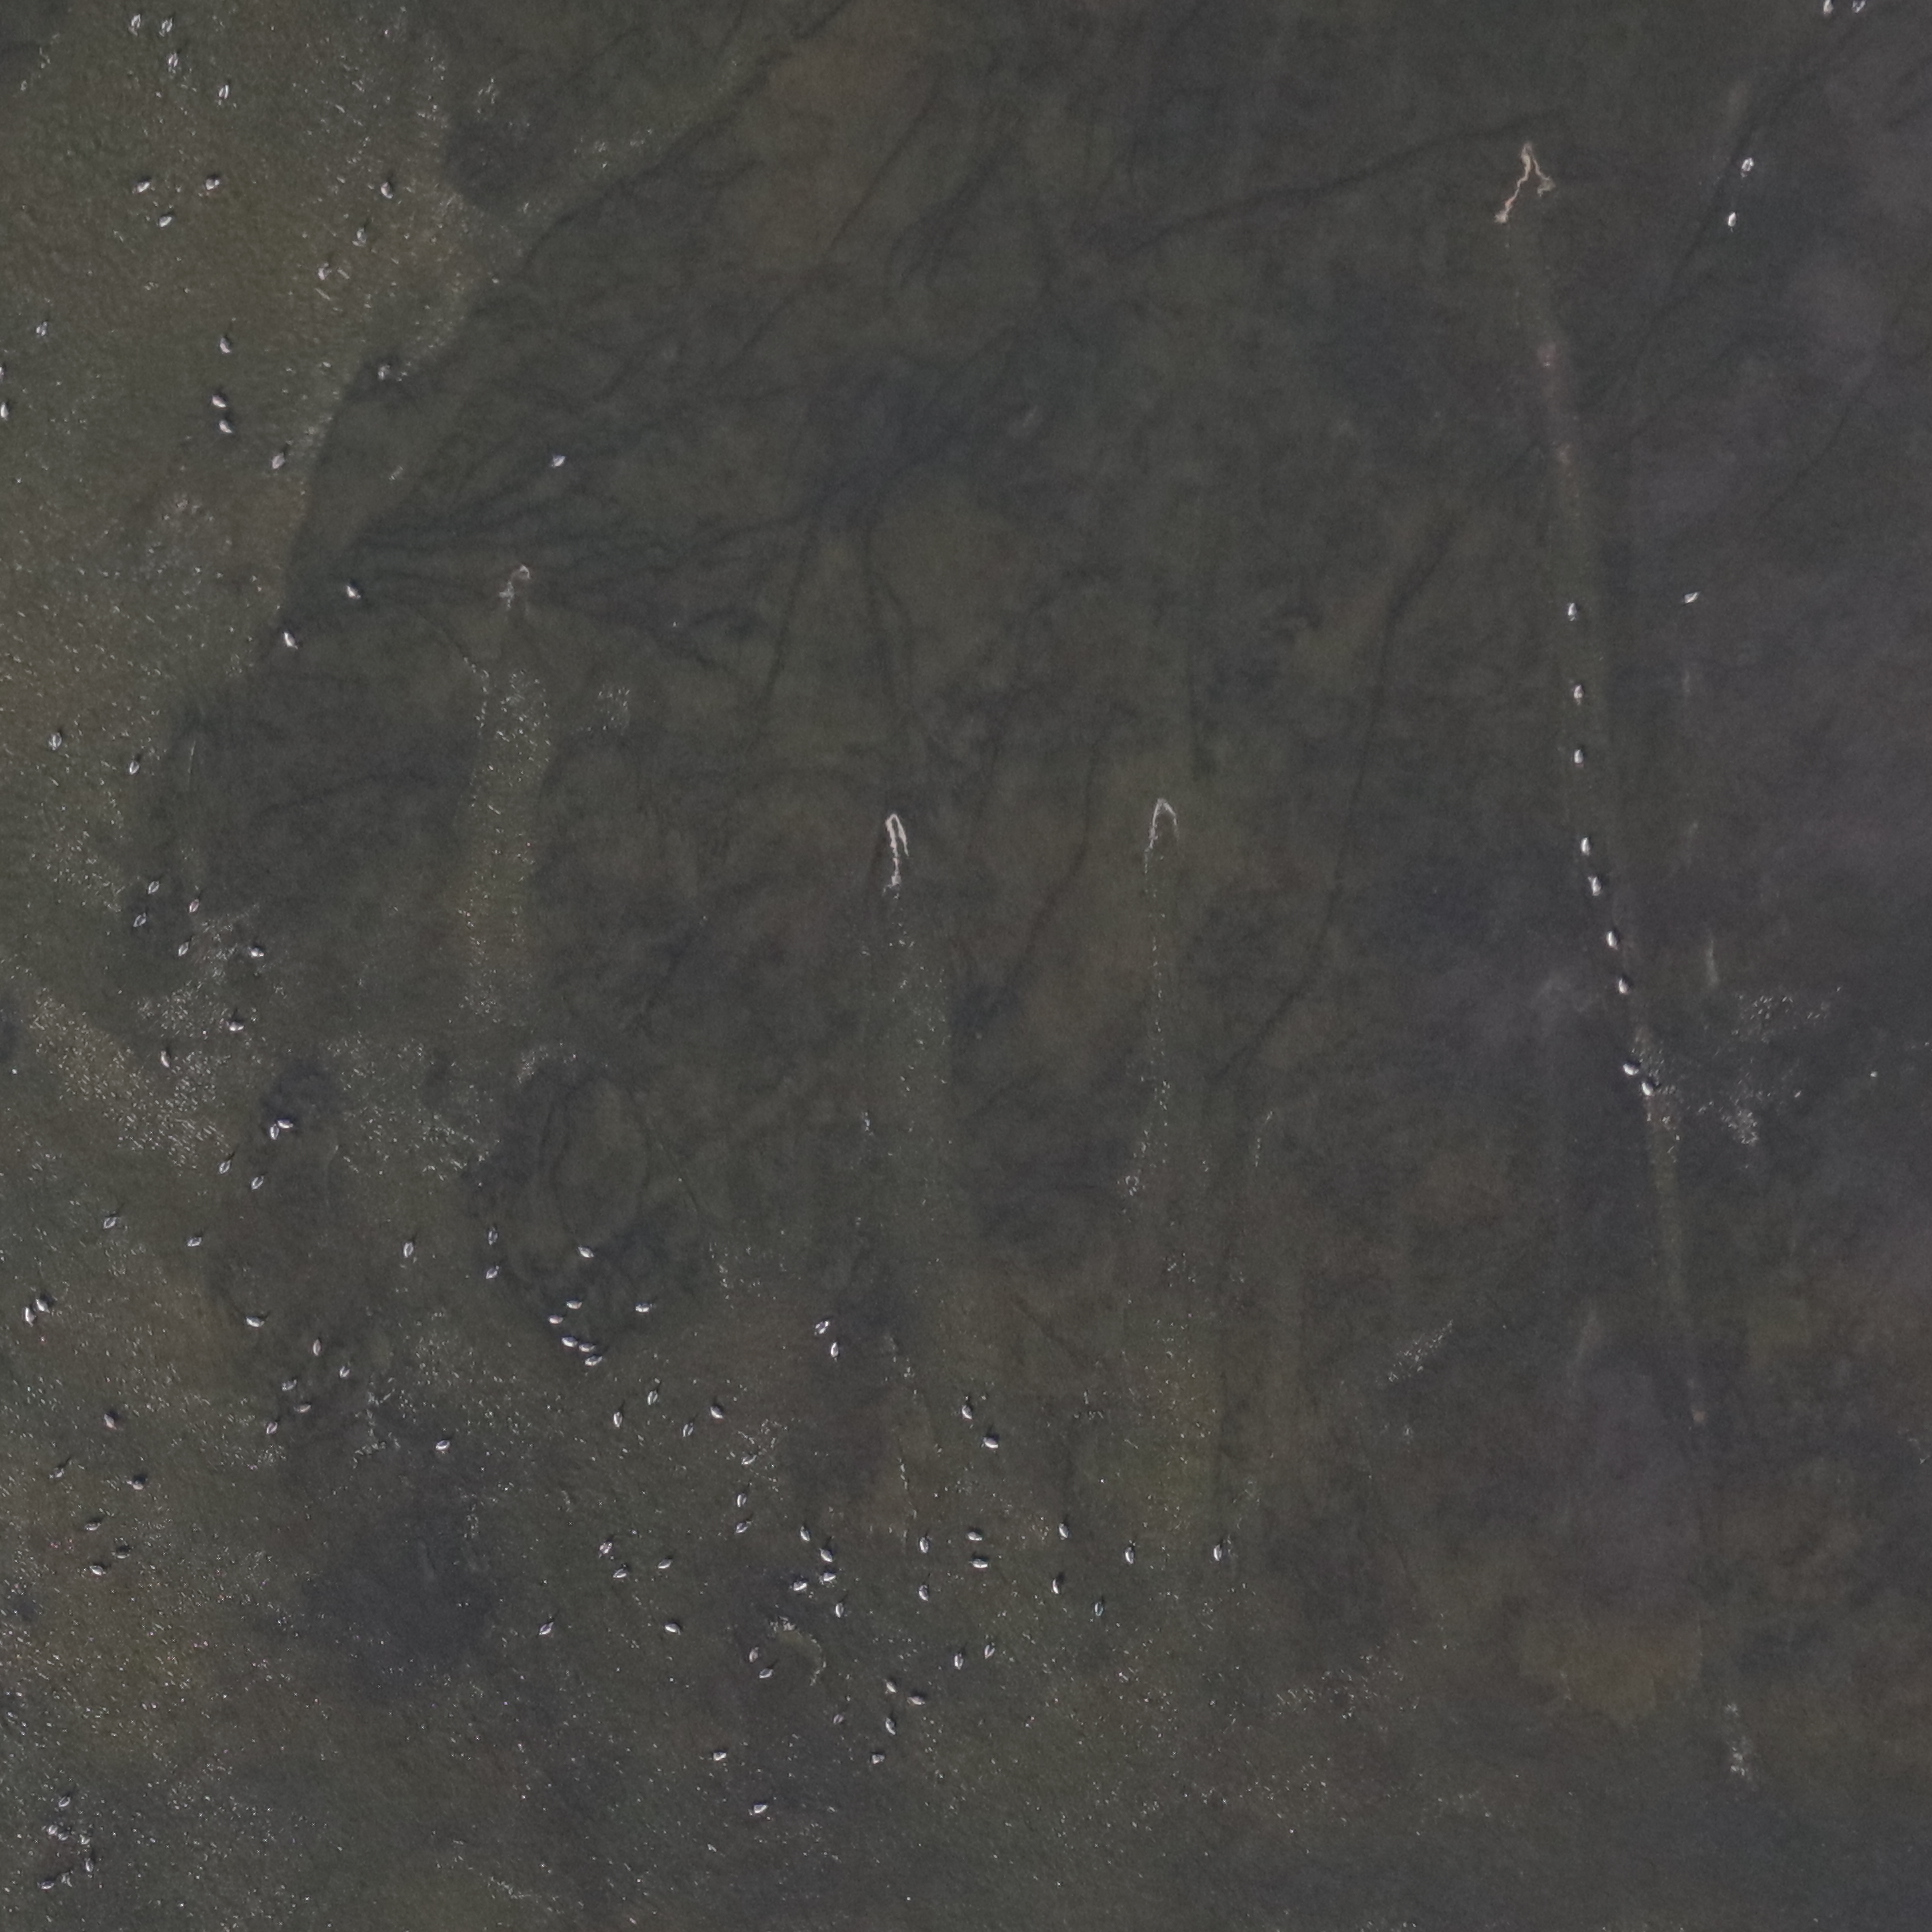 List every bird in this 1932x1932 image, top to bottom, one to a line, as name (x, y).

brant (1859, 6)
brant (1827, 8)
brant (135, 23)
brant (172, 27)
brant (173, 64)
brant (223, 103)
brant (1748, 164)
brant (217, 185)
brant (146, 190)
brant (385, 195)
brant (170, 220)
brant (1734, 220)
brant (359, 238)
brant (324, 269)
brant (45, 327)
brant (222, 346)
brant (386, 375)
brant (222, 404)
brant (4, 419)
brant (224, 434)
brant (564, 457)
brant (281, 460)
brant (353, 592)
brant (1689, 594)
brant (1574, 613)
brant (290, 641)
brant (1579, 695)
brant (54, 744)
brant (1579, 757)
brant (134, 767)
brant (1582, 844)
brant (157, 886)
brant (1598, 888)
brant (193, 909)
brant (142, 921)
brant (1615, 941)
brant (184, 950)
brant (262, 955)
brant (1623, 989)
brant (235, 1026)
brant (166, 1059)
brant (1633, 1071)
brant (1648, 1089)
brant (286, 1121)
brant (270, 1136)
brant (226, 1161)
brant (257, 1182)
brant (106, 1221)
brant (497, 1238)
brant (192, 1241)
brant (580, 1249)
brant (406, 1251)
brant (492, 1276)
brant (45, 1304)
brant (644, 1305)
brant (571, 1306)
brant (554, 1317)
brant (28, 1319)
brant (256, 1319)
brant (821, 1329)
brant (572, 1337)
brant (313, 1341)
brant (590, 1345)
brant (833, 1356)
brant (592, 1360)
brant (350, 1371)
brant (290, 1381)
brant (653, 1400)
brant (965, 1408)
brant (305, 1409)
brant (716, 1412)
brant (620, 1418)
brant (112, 1422)
brant (274, 1427)
brant (690, 1430)
brant (995, 1443)
brant (446, 1444)
brant (752, 1455)
brant (56, 1470)
brant (134, 1485)
brant (740, 1500)
brant (92, 1524)
brant (744, 1525)
brant (804, 1534)
brant (1061, 1536)
brant (972, 1542)
brant (928, 1546)
brant (606, 1547)
brant (123, 1556)
brant (1127, 1556)
brant (1217, 1556)
brant (827, 1557)
brant (667, 1564)
brant (985, 1564)
brant (98, 1570)
brant (621, 1575)
brant (829, 1575)
brant (800, 1585)
brant (1058, 1589)
brant (929, 1598)
brant (839, 1607)
brant (1094, 1610)
brant (674, 1627)
brant (543, 1630)
brant (988, 1651)
brant (757, 1652)
brant (960, 1669)
brant (767, 1675)
brant (890, 1686)
brant (919, 1700)
brant (841, 1719)
brant (896, 1726)
brant (720, 1753)
brant (878, 1761)
brant (65, 1799)
brant (760, 1809)
brant (50, 1829)
brant (88, 1837)
brant (64, 1838)
brant (92, 1863)
brant (69, 1875)
brant (46, 1884)